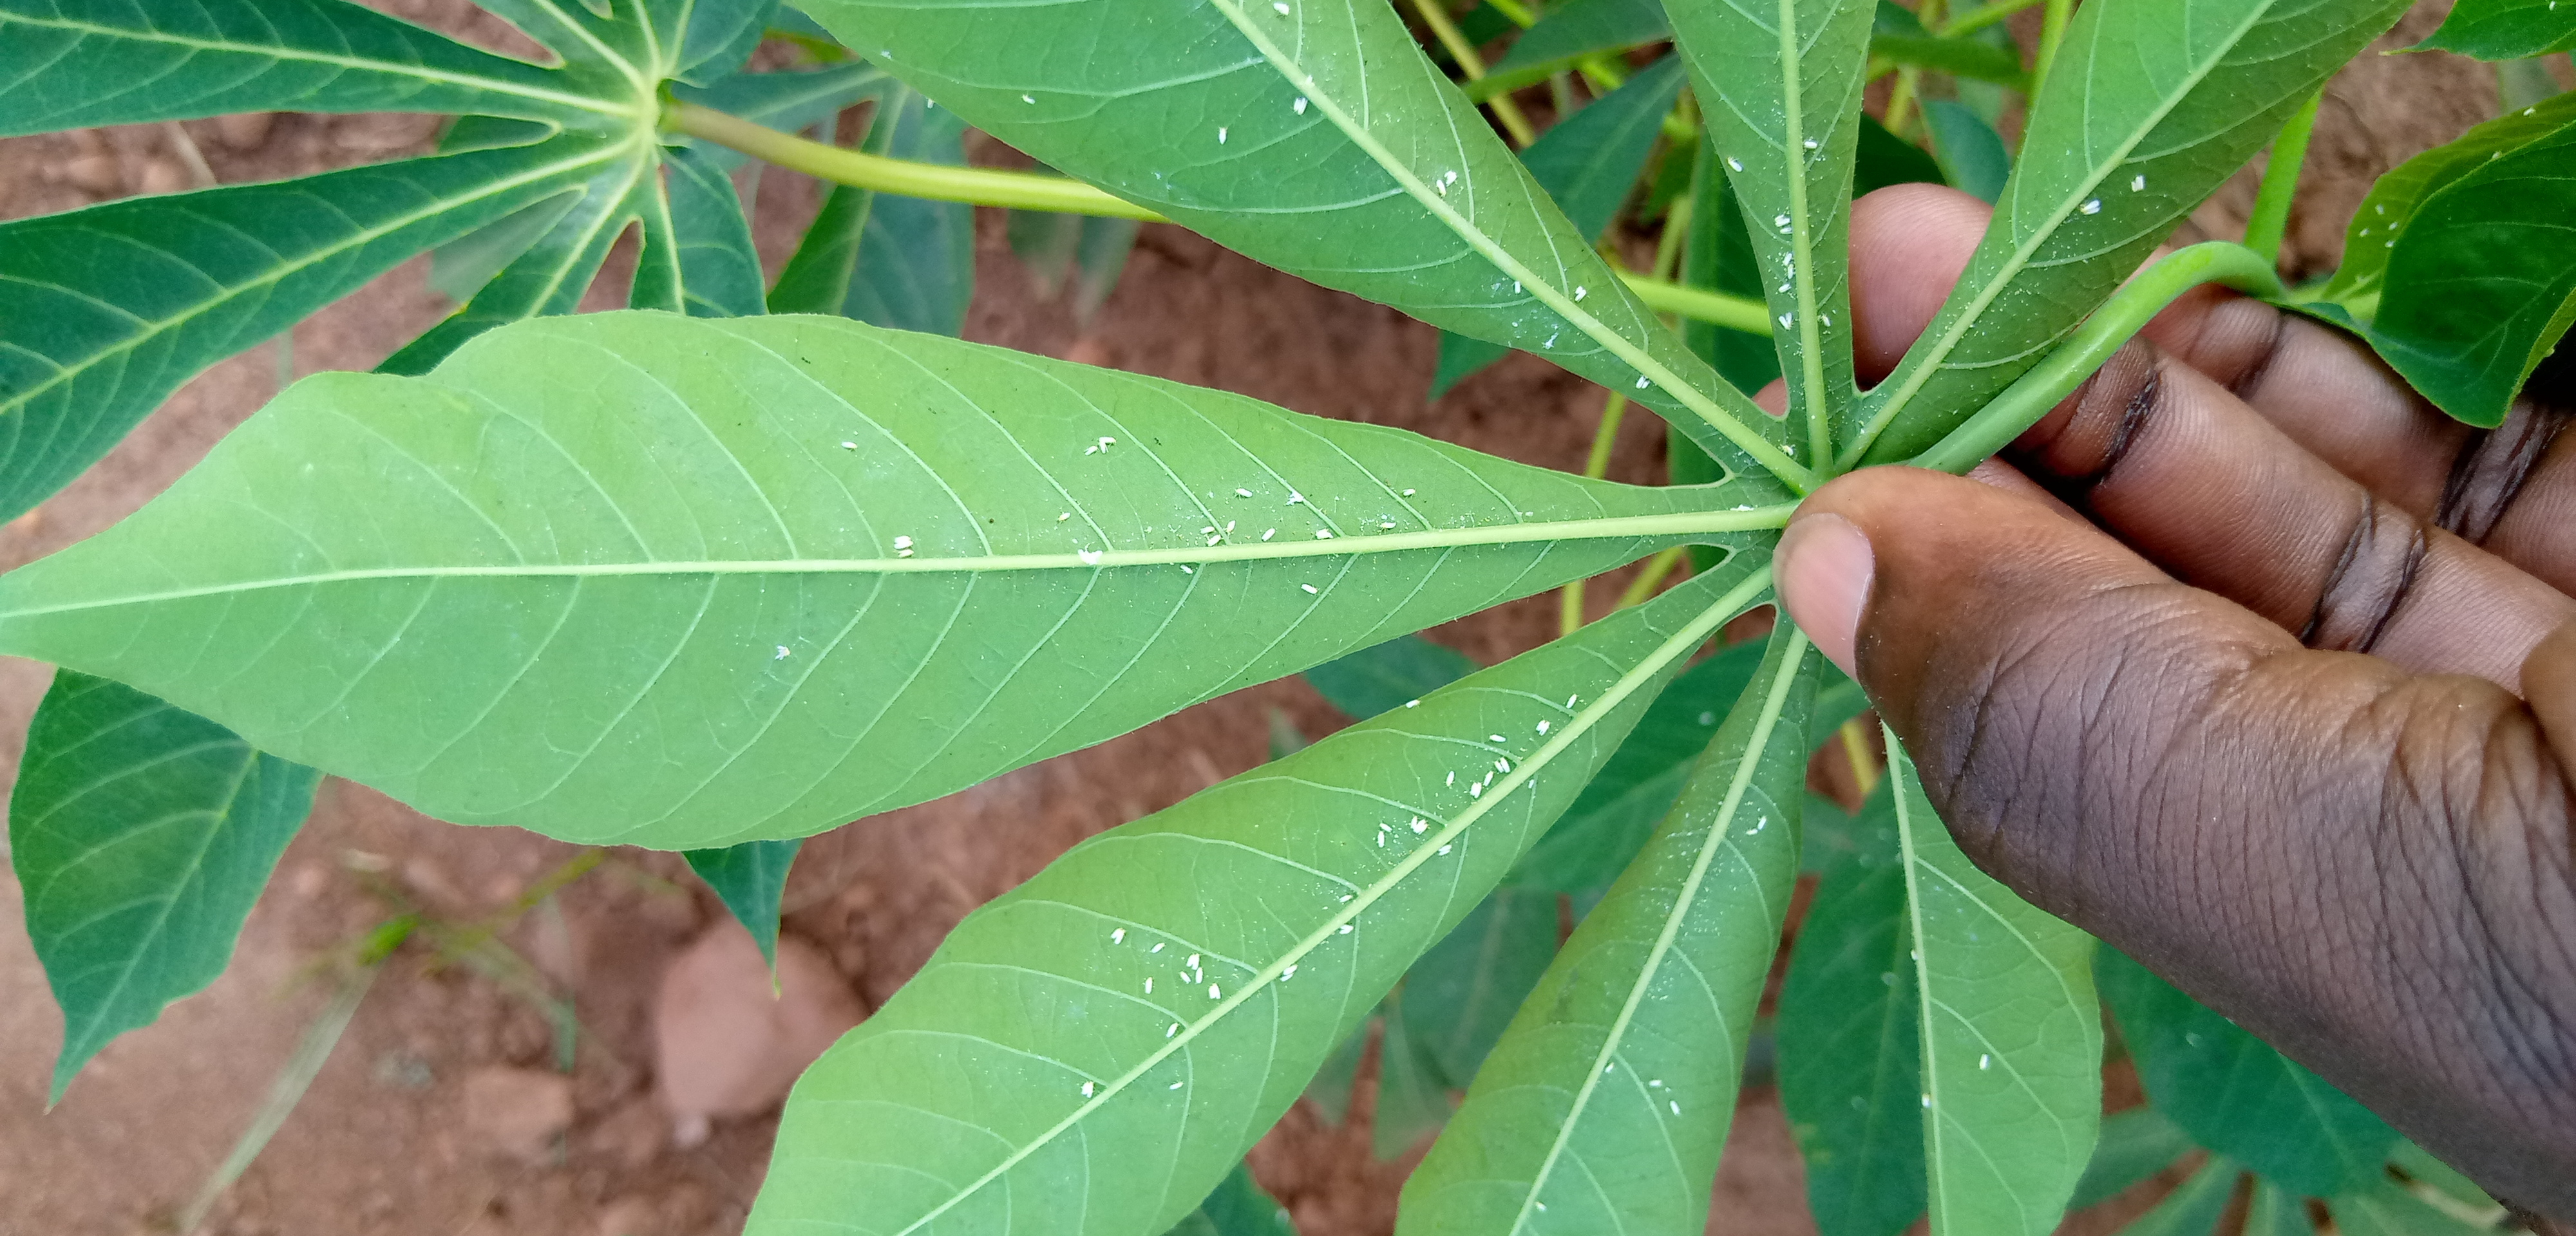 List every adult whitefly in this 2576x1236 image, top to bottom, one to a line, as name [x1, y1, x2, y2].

whitefly [1271, 1, 1291, 18]
whitefly [1019, 91, 1037, 108]
whitefly [925, 95, 935, 111]
whitefly [1297, 96, 1309, 117]
whitefly [1293, 97, 1302, 113]
whitefly [1217, 124, 1230, 147]
whitefly [1802, 140, 1819, 151]
whitefly [1723, 155, 1747, 174]
whitefly [1443, 169, 1455, 180]
whitefly [1445, 173, 1459, 187]
whitefly [2135, 173, 2146, 193]
whitefly [1435, 178, 1448, 199]
whitefly [2128, 179, 2137, 193]
whitefly [2078, 198, 2101, 213]
whitefly [2083, 206, 2101, 217]
whitefly [1774, 213, 1786, 223]
whitefly [1775, 217, 1792, 228]
whitefly [1778, 226, 1793, 236]
whitefly [1781, 250, 1793, 267]
whitefly [1786, 261, 1795, 281]
whitefly [1512, 278, 1524, 297]
whitefly [1774, 282, 1793, 295]
whitefly [1573, 284, 1584, 295]
whitefly [1573, 288, 1588, 304]
whitefly [1783, 310, 1797, 328]
whitefly [1819, 312, 1834, 332]
whitefly [1777, 314, 1791, 332]
whitefly [1634, 375, 1646, 390]
whitefly [1641, 379, 1651, 390]
whitefly [1097, 435, 1117, 445]
whitefly [839, 439, 859, 451]
whitefly [1779, 441, 1796, 459]
whitefly [1099, 442, 1110, 456]
whitefly [1082, 444, 1099, 458]
whitefly [1401, 485, 1420, 500]
whitefly [1233, 485, 1255, 500]
whitefly [1289, 489, 1305, 504]
whitefly [1054, 508, 1074, 525]
whitefly [1224, 516, 1238, 536]
whitefly [1378, 518, 1397, 531]
whitefly [1197, 523, 1217, 534]
whitefly [1259, 525, 1277, 542]
whitefly [1314, 527, 1331, 535]
whitefly [1314, 531, 1334, 541]
whitefly [1204, 532, 1222, 548]
whitefly [891, 535, 913, 544]
whitefly [893, 539, 914, 550]
whitefly [895, 548, 916, 559]
whitefly [1178, 563, 1194, 576]
whitefly [1299, 581, 1319, 597]
whitefly [772, 642, 793, 662]
whitefly [1564, 691, 1580, 710]
whitefly [1403, 698, 1423, 709]
whitefly [1535, 718, 1545, 733]
whitefly [1539, 720, 1551, 738]
whitefly [1484, 733, 1509, 744]
whitefly [1499, 755, 1513, 775]
whitefly [1493, 759, 1505, 774]
whitefly [1482, 767, 1495, 788]
whitefly [1443, 769, 1459, 789]
whitefly [1525, 778, 1537, 792]
whitefly [1468, 780, 1477, 797]
whitefly [1473, 780, 1483, 800]
whitefly [1756, 813, 1768, 831]
whitefly [1409, 814, 1419, 830]
whitefly [1413, 818, 1427, 834]
whitefly [1377, 820, 1394, 834]
whitefly [1417, 823, 1430, 836]
whitefly [1741, 828, 1758, 838]
whitefly [1376, 829, 1387, 850]
whitefly [1436, 843, 1454, 852]
whitefly [1437, 849, 1452, 857]
whitefly [1337, 893, 1354, 904]
whitefly [1338, 923, 1355, 930]
whitefly [1109, 926, 1124, 939]
whitefly [1112, 928, 1128, 946]
whitefly [1338, 929, 1352, 935]
whitefly [1150, 939, 1168, 955]
whitefly [1191, 951, 1201, 971]
whitefly [1184, 952, 1195, 969]
whitefly [1281, 963, 1300, 976]
whitefly [1194, 965, 1206, 986]
whitefly [1278, 973, 1295, 984]
whitefly [1142, 973, 1155, 997]
whitefly [1212, 981, 1222, 1001]
whitefly [1207, 983, 1215, 1000]
whitefly [1164, 1020, 1181, 1040]
whitefly [1976, 1049, 1991, 1074]
whitefly [1602, 1062, 1616, 1075]
whitefly [1647, 1077, 1663, 1089]
whitefly [1167, 1078, 1186, 1093]
whitefly [1080, 1079, 1089, 1096]
whitefly [1087, 1080, 1094, 1101]
whitefly [1918, 1091, 1931, 1110]
whitefly [1668, 1098, 1685, 1119]
whitefly [1534, 1200, 1550, 1213]